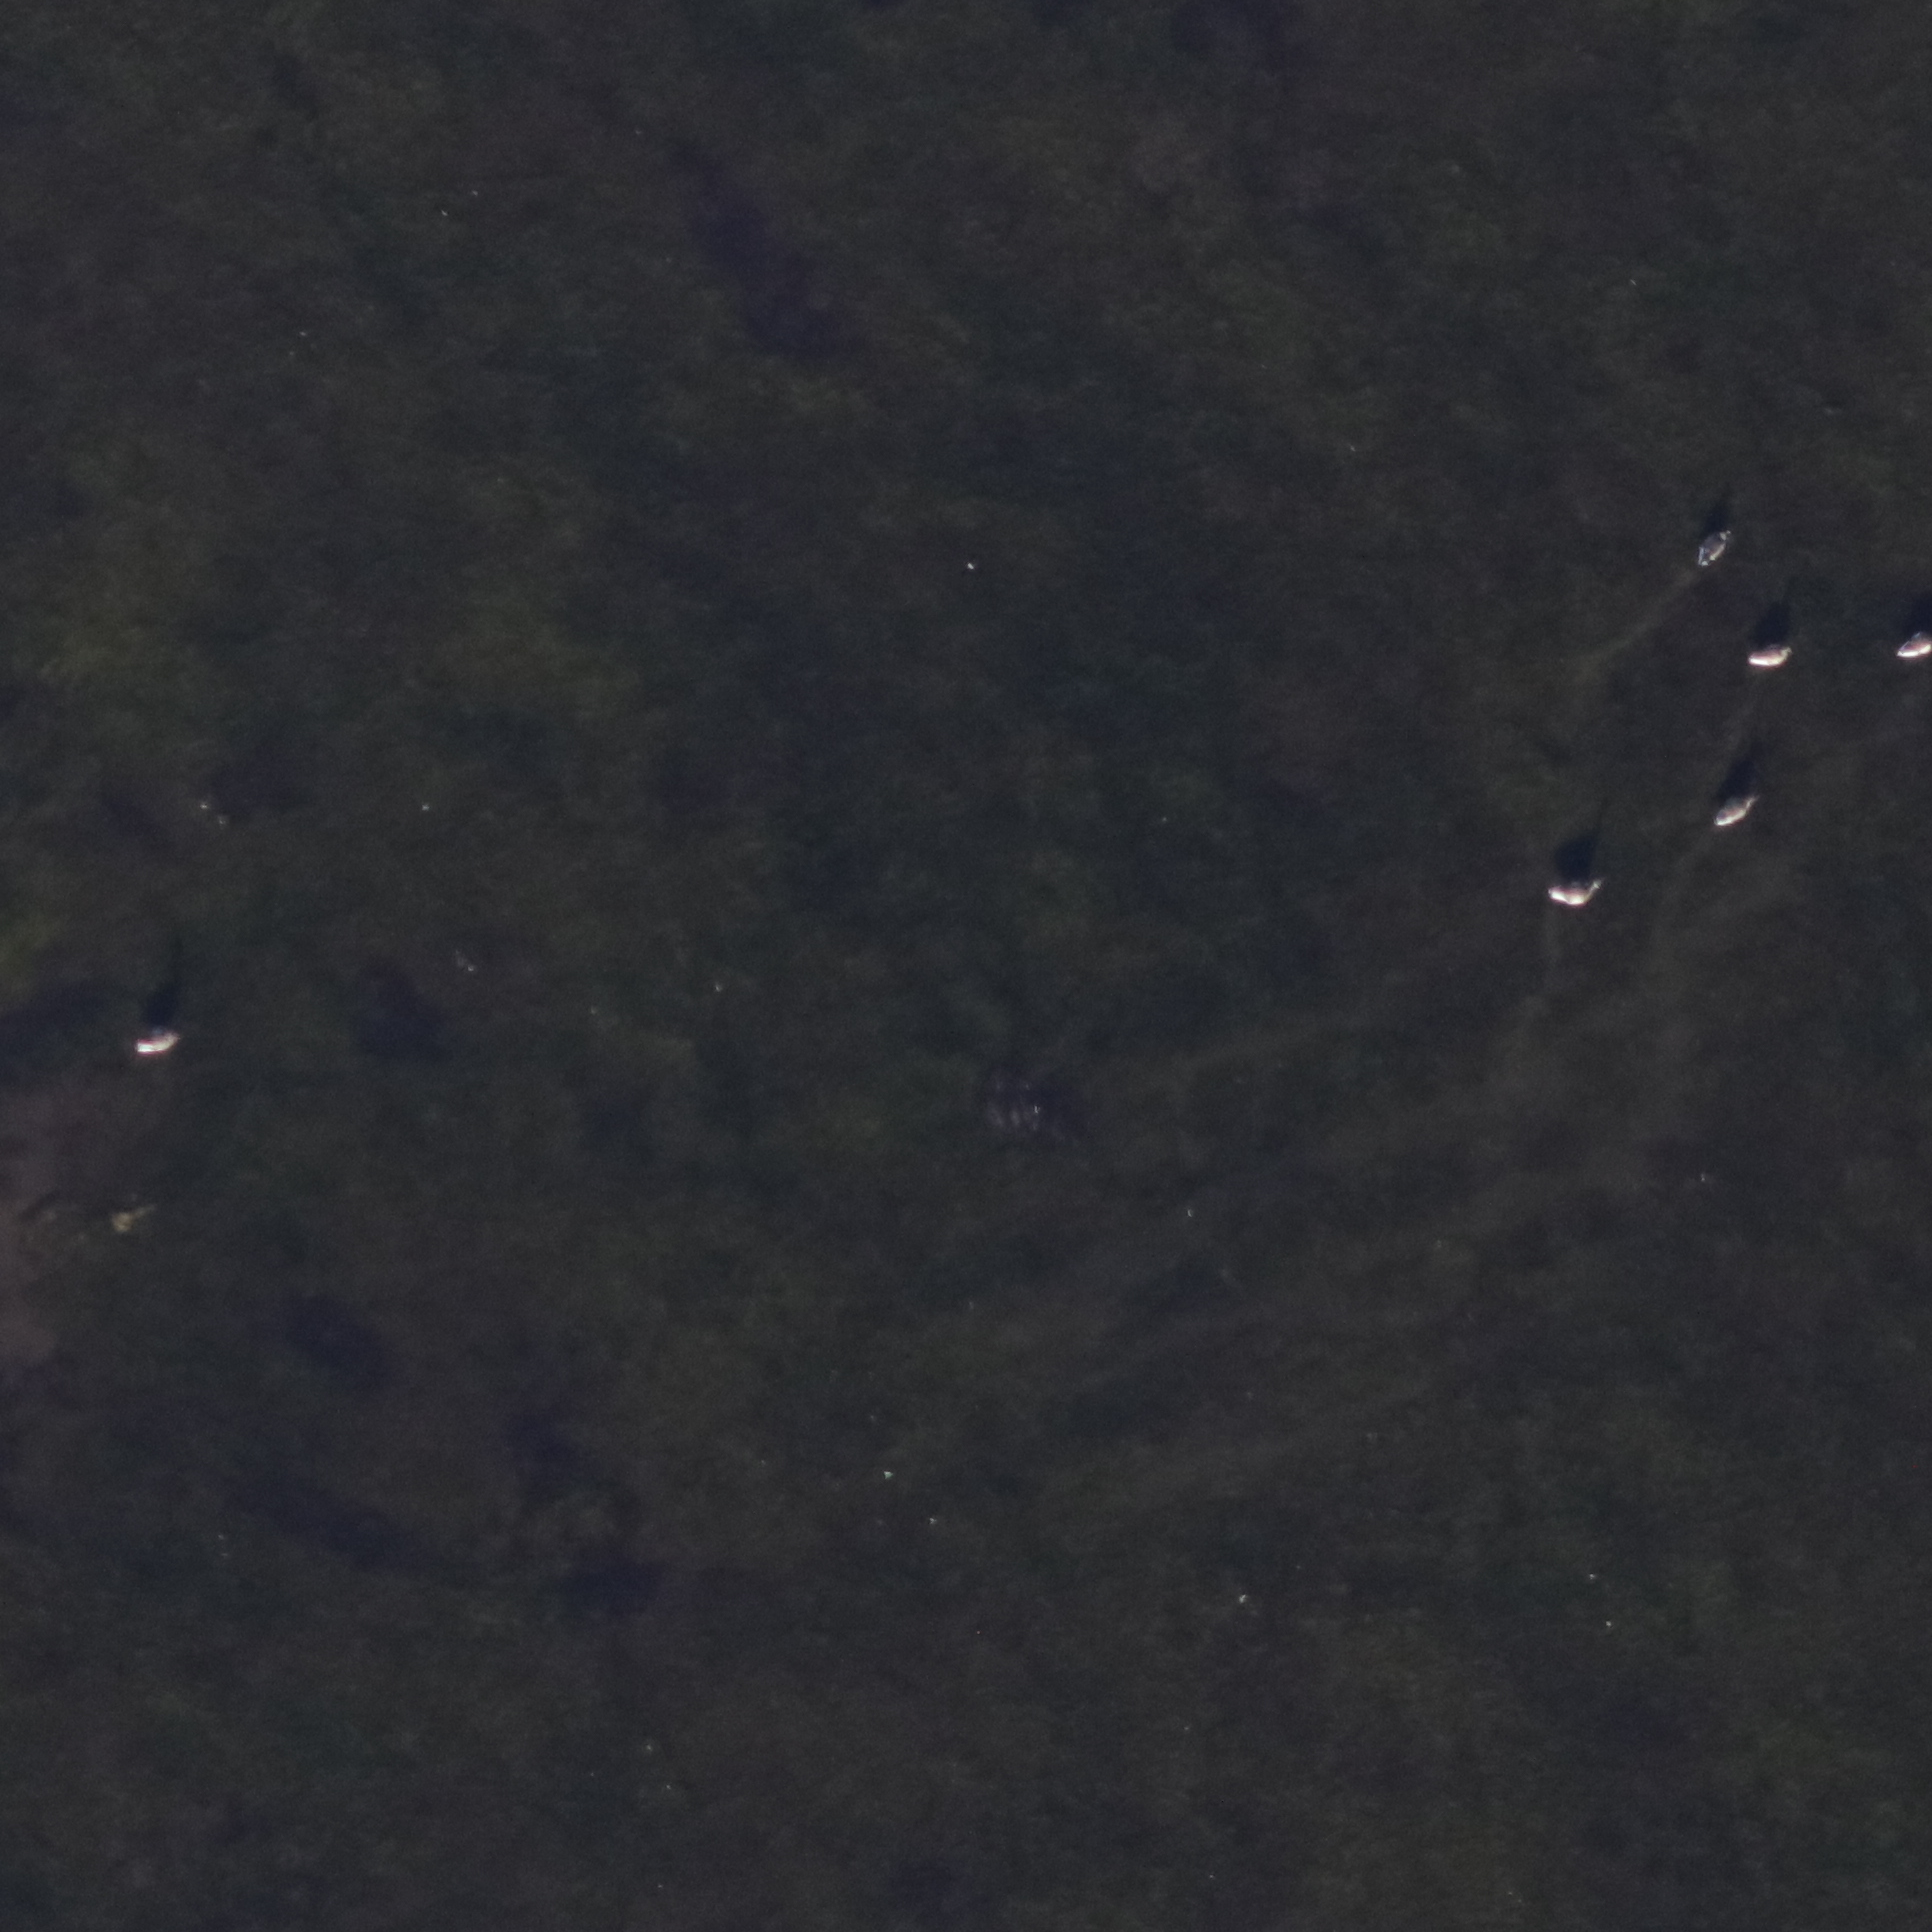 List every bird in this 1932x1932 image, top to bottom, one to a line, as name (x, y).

brant (1713, 546)
brant (1916, 644)
brant (1771, 652)
brant (1732, 808)
brant (1575, 891)
brant (157, 1037)